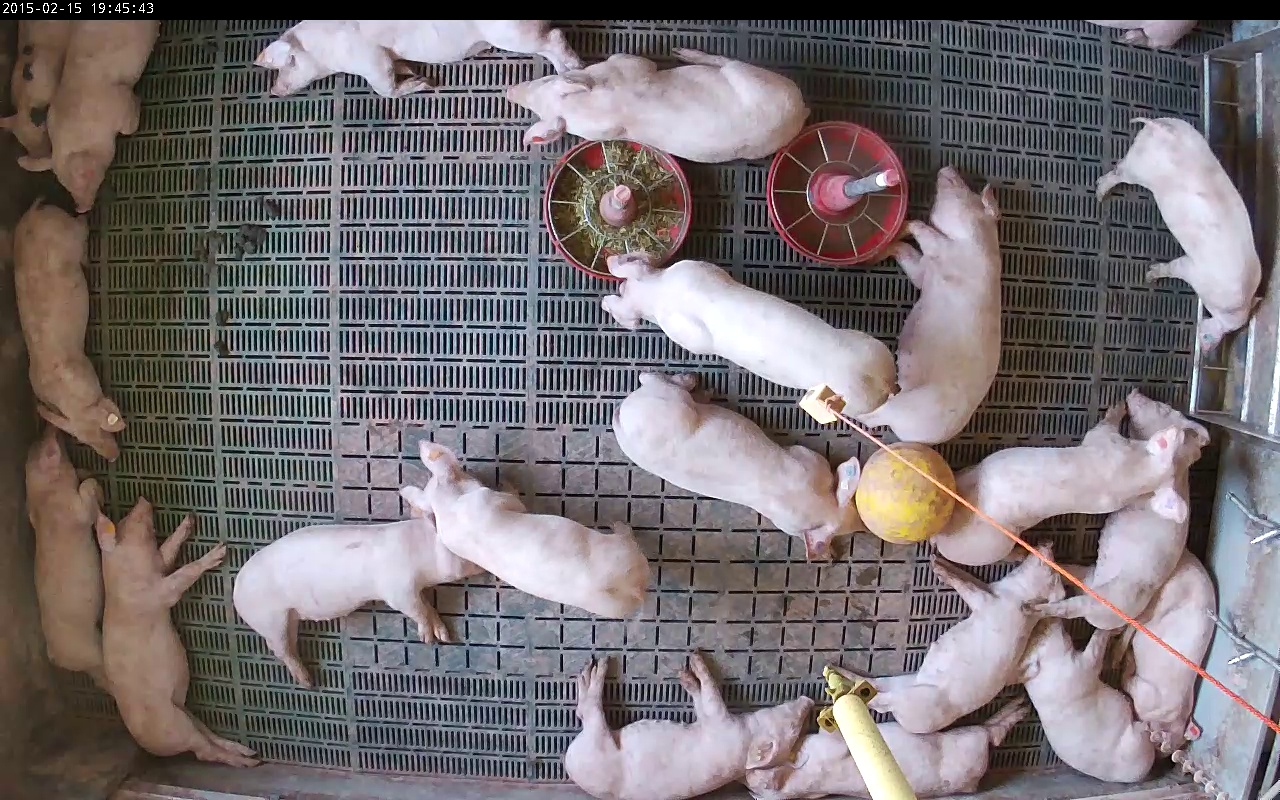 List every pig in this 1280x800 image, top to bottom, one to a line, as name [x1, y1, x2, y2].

pig [1088, 20, 1203, 54]
pig [1, 21, 76, 159]
pig [20, 21, 159, 215]
pig [257, 21, 587, 98]
pig [507, 50, 812, 165]
pig [1097, 115, 1262, 354]
pig [846, 163, 1006, 447]
pig [13, 198, 124, 462]
pig [604, 252, 900, 415]
pig [610, 370, 865, 562]
pig [1022, 385, 1208, 632]
pig [932, 401, 1202, 566]
pig [23, 424, 112, 697]
pig [400, 441, 648, 619]
pig [97, 498, 262, 772]
pig [233, 507, 486, 683]
pig [829, 540, 1065, 735]
pig [1112, 549, 1219, 760]
pig [1004, 617, 1158, 784]
pig [561, 651, 812, 798]
pig [732, 697, 1032, 798]